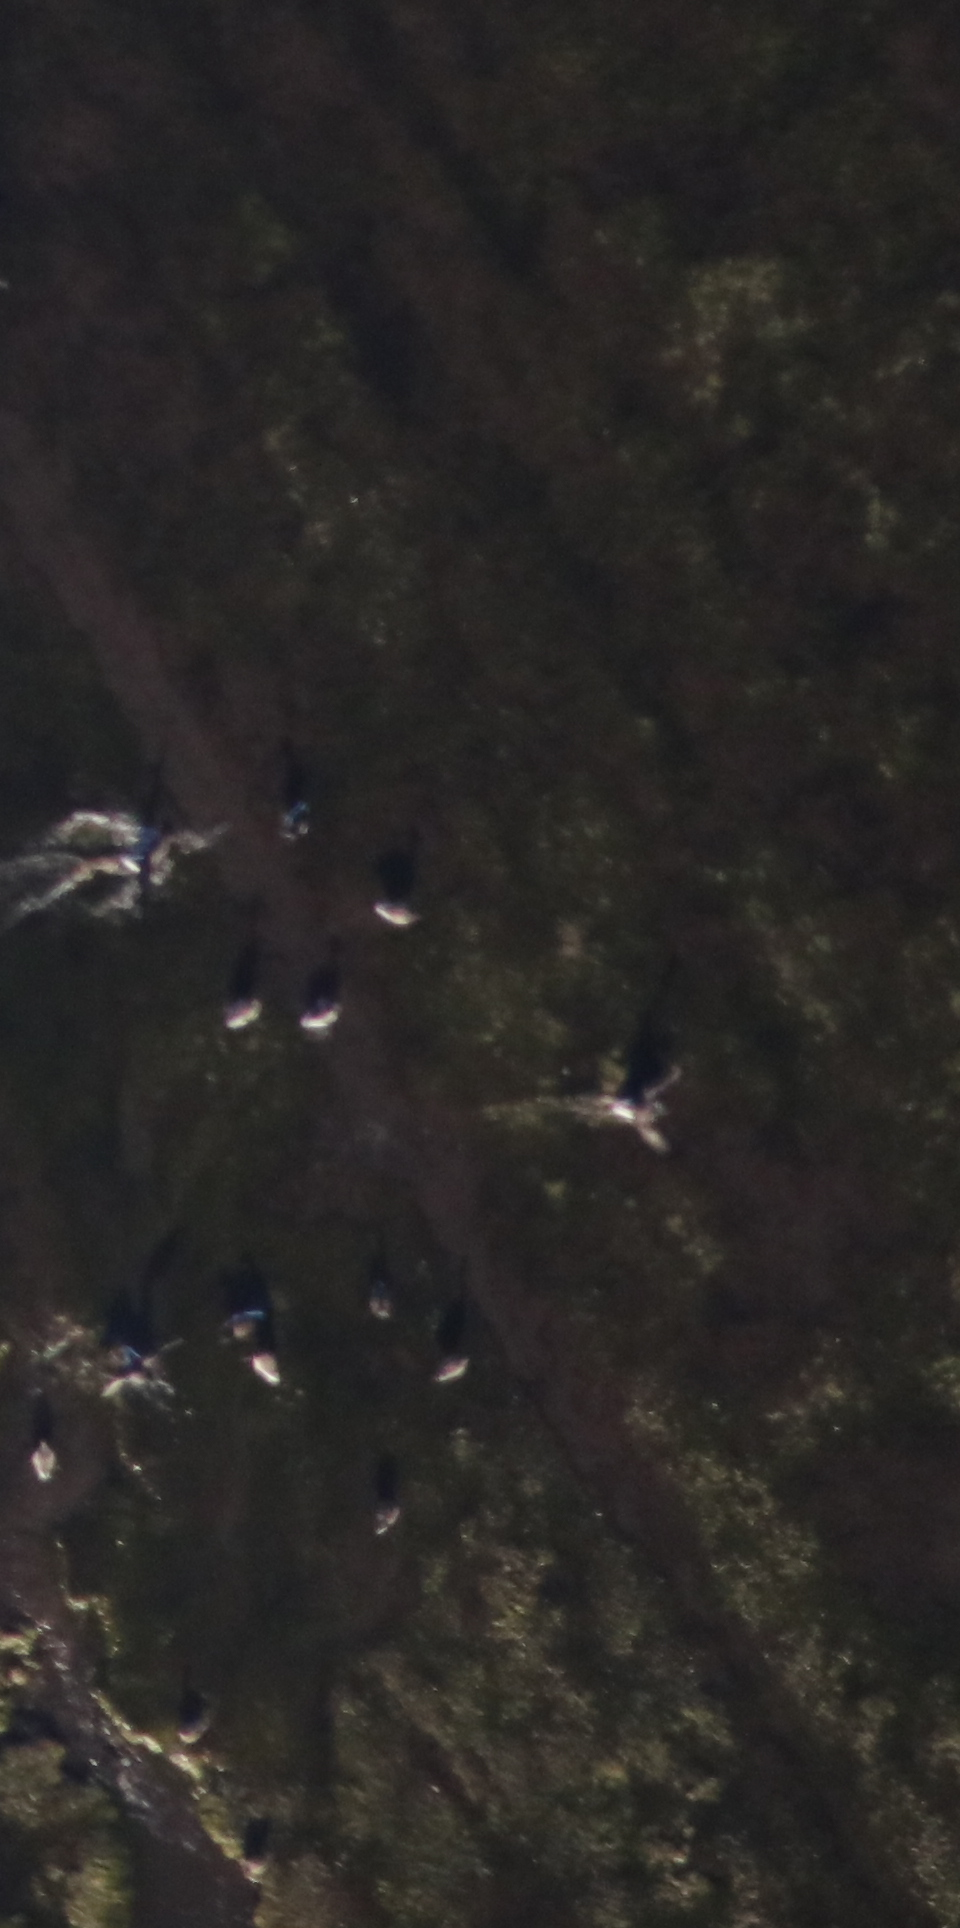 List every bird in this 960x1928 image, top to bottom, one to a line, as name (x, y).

brant (294, 817)
brant (148, 851)
brant (402, 919)
brant (242, 1013)
brant (320, 1015)
brant (638, 1104)
brant (377, 1297)
brant (246, 1322)
brant (128, 1353)
brant (268, 1365)
brant (451, 1372)
brant (42, 1456)
brant (376, 1515)